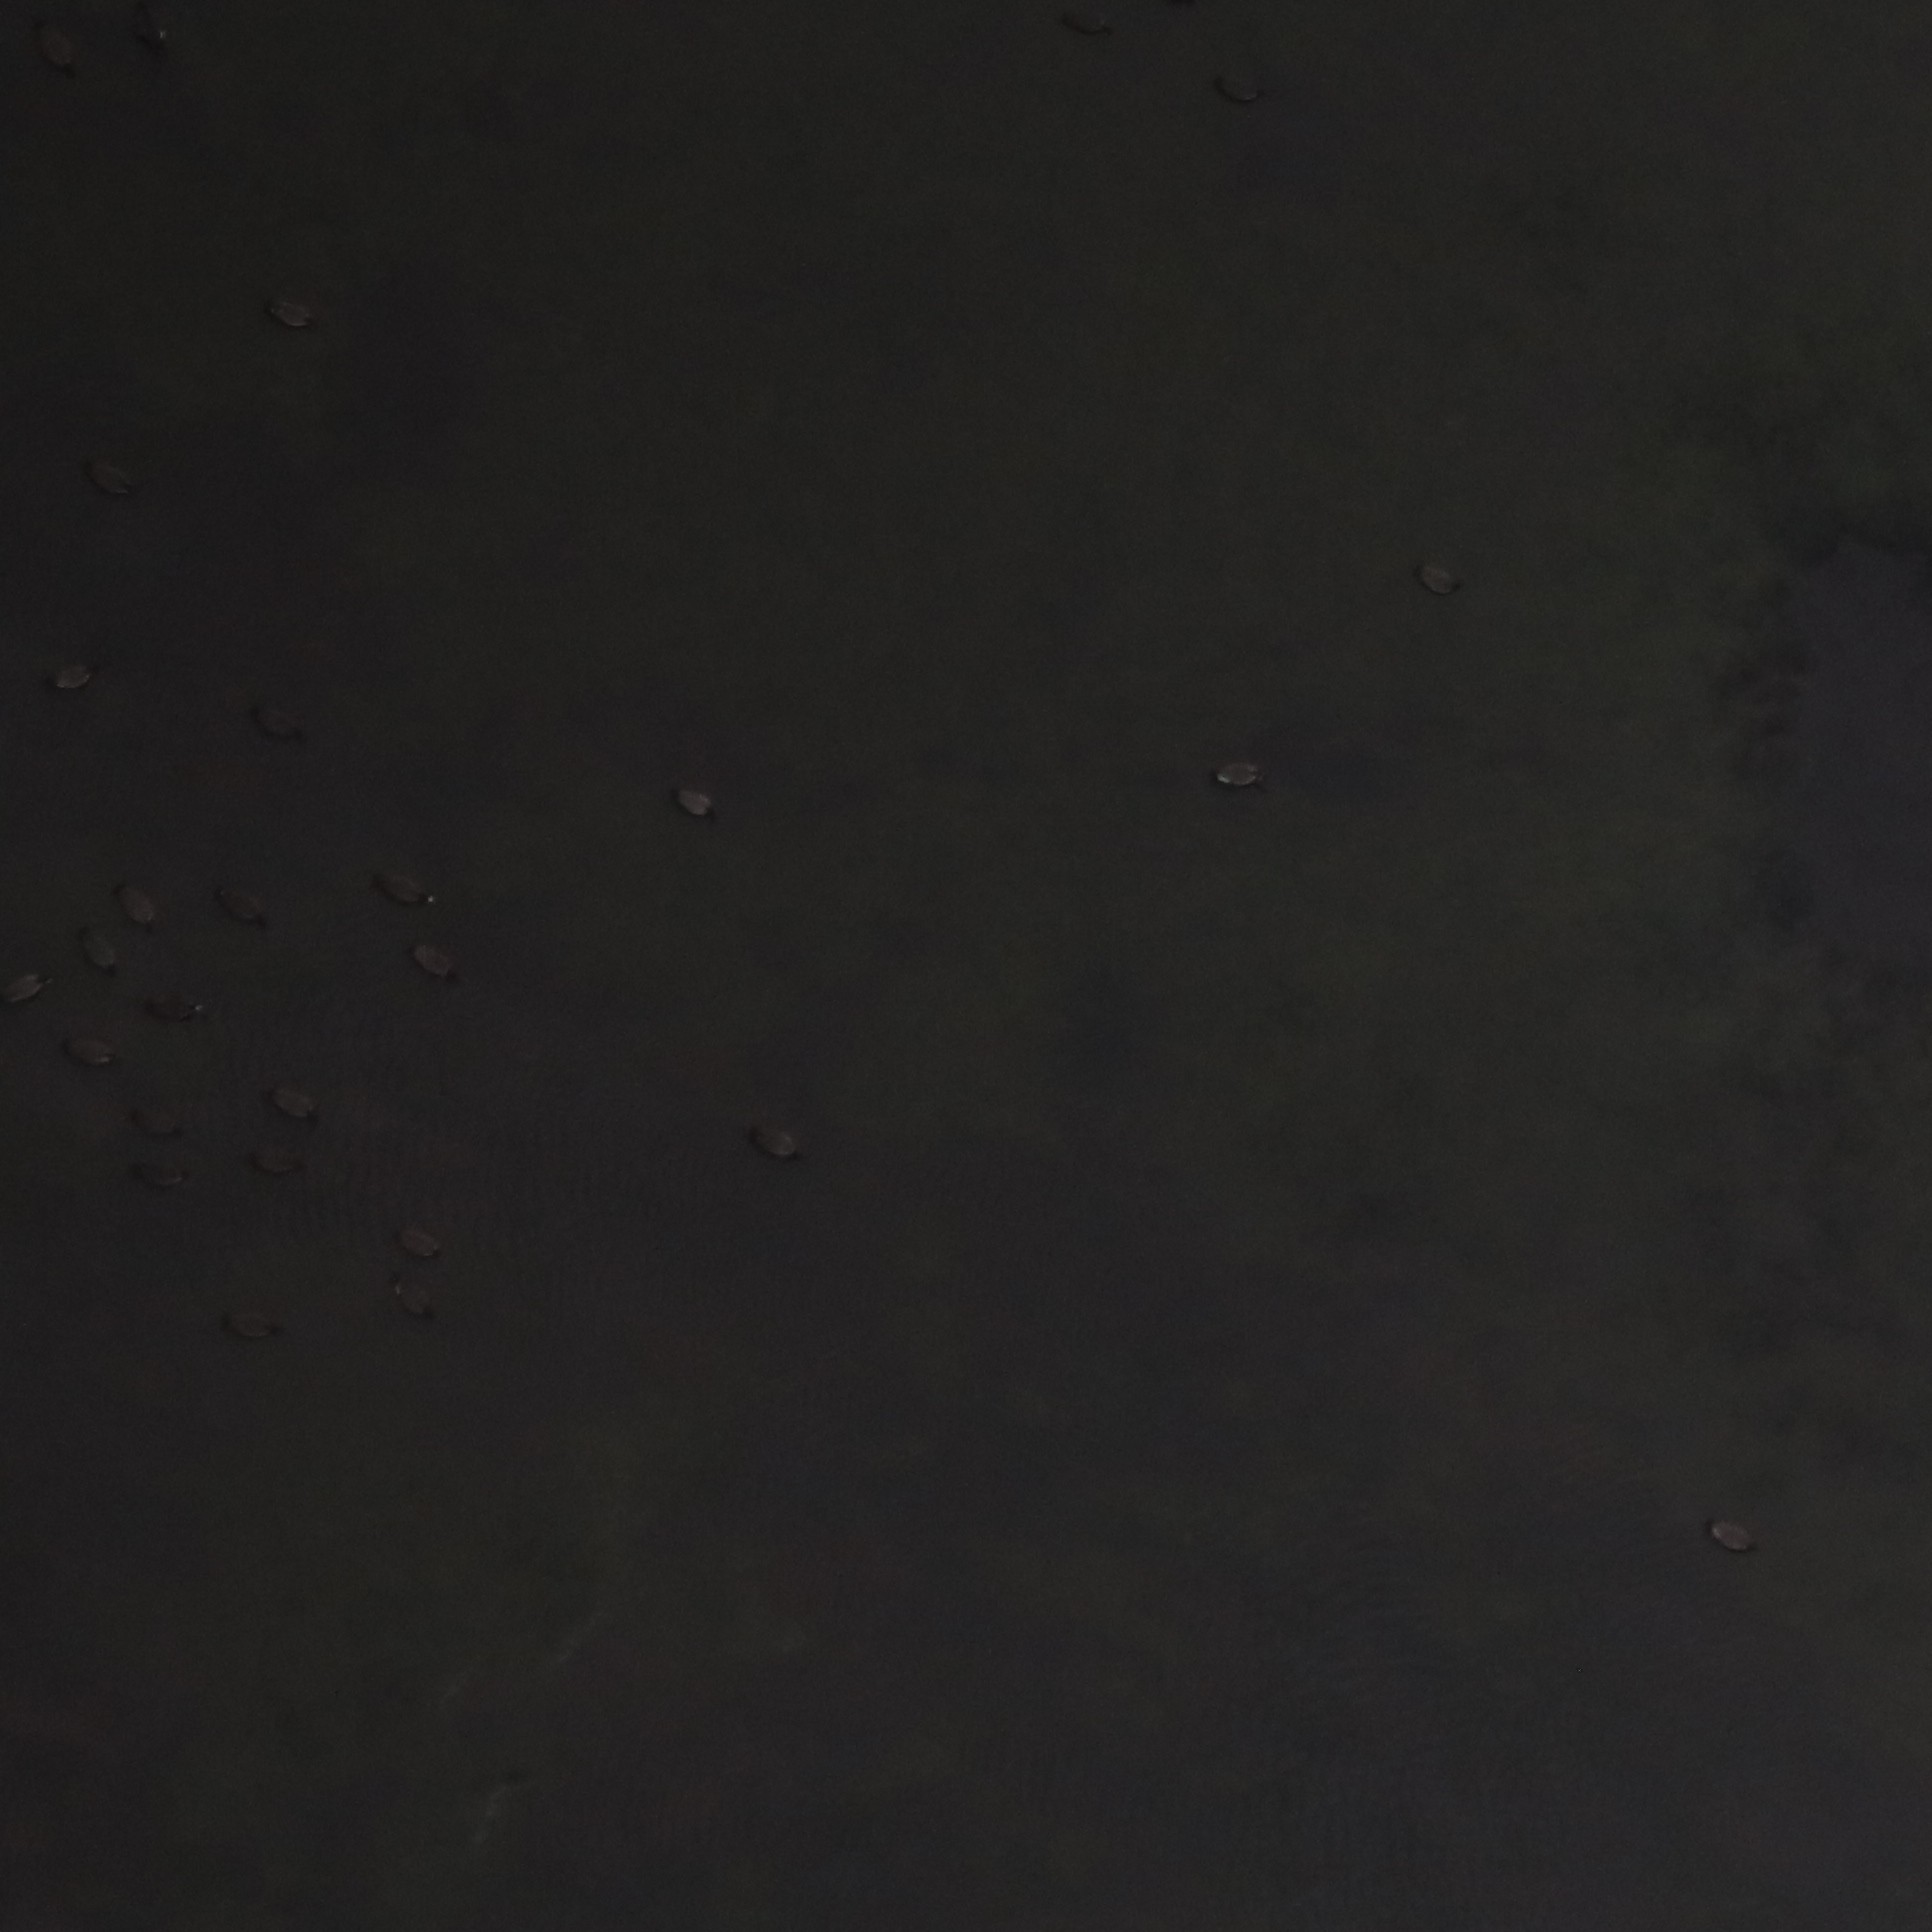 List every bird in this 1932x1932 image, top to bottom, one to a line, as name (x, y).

Canada goose (288, 308)
Canada goose (112, 471)
Canada goose (1438, 580)
Canada goose (67, 675)
Canada goose (276, 725)
Canada goose (1242, 777)
Canada goose (699, 804)
Canada goose (407, 892)
Canada goose (139, 901)
Canada goose (241, 902)
Canada goose (98, 943)
Canada goose (434, 965)
Canada goose (24, 979)
Canada goose (165, 1002)
Canada goose (99, 1048)
Canada goose (302, 1109)
Canada goose (157, 1117)
Canada goose (776, 1138)
Canada goose (281, 1147)
Canada goose (161, 1175)
Canada goose (422, 1239)
Canada goose (408, 1294)
Canada goose (248, 1331)
Canada goose (1731, 1534)